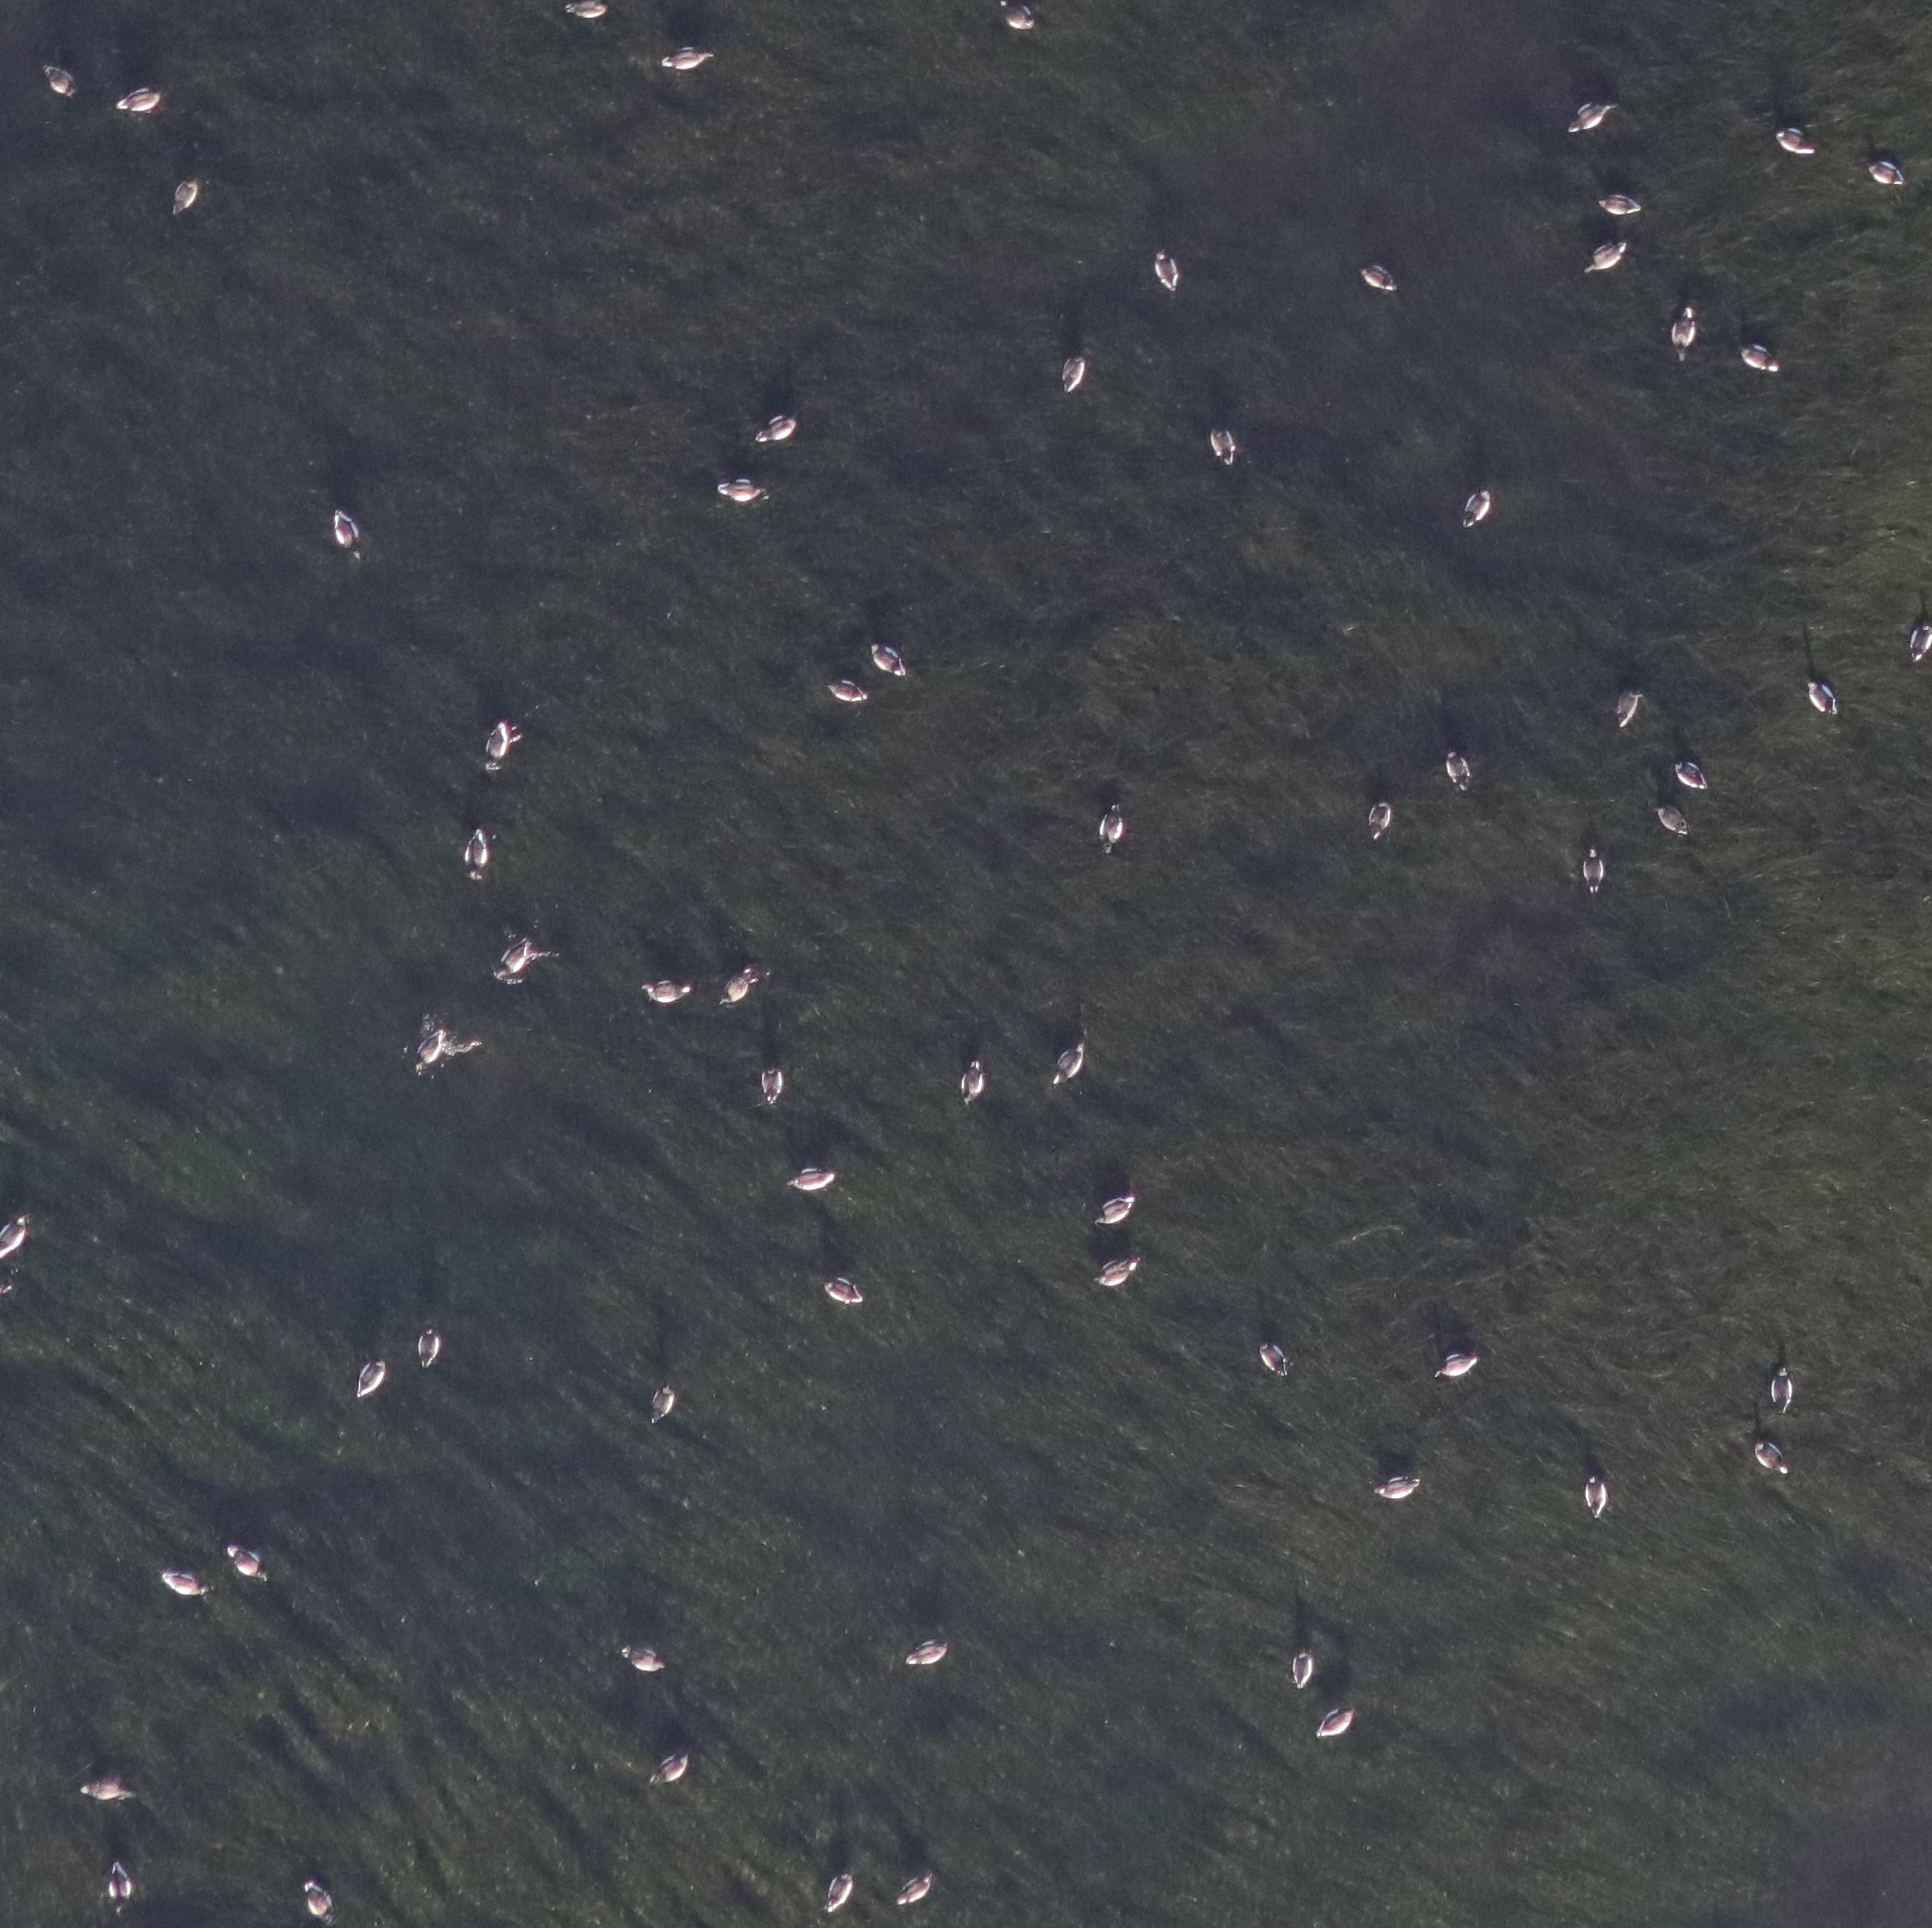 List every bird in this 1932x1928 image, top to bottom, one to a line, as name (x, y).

brant (589, 7)
brant (1018, 15)
brant (688, 59)
brant (61, 80)
brant (141, 99)
brant (1592, 116)
brant (1793, 140)
brant (1887, 171)
brant (182, 196)
brant (1620, 204)
brant (1606, 256)
brant (1166, 271)
brant (1375, 276)
brant (1684, 330)
brant (1758, 356)
brant (1071, 372)
brant (776, 429)
brant (1221, 443)
brant (743, 492)
brant (1477, 507)
brant (346, 533)
brant (1921, 642)
brant (887, 659)
brant (847, 692)
brant (1820, 695)
brant (1627, 704)
brant (498, 745)
brant (1458, 768)
brant (1690, 776)
brant (1380, 820)
brant (1671, 820)
brant (1112, 826)
brant (477, 853)
brant (1592, 870)
brant (517, 958)
brant (736, 988)
brant (667, 990)
brant (432, 1048)
brant (1069, 1062)
brant (972, 1081)
brant (772, 1085)
brant (813, 1178)
brant (1114, 1211)
brant (12, 1237)
brant (1117, 1274)
brant (842, 1291)
brant (428, 1346)
brant (1273, 1359)
brant (1457, 1365)
brant (371, 1377)
brant (1782, 1389)
brant (664, 1399)
brant (1770, 1457)
brant (1397, 1488)
brant (1596, 1495)
brant (249, 1562)
brant (188, 1582)
brant (928, 1652)
brant (645, 1657)
brant (1302, 1667)
brant (1335, 1723)
brant (671, 1768)
brant (109, 1788)
brant (120, 1886)
brant (916, 1892)
brant (838, 1893)
brant (318, 1902)